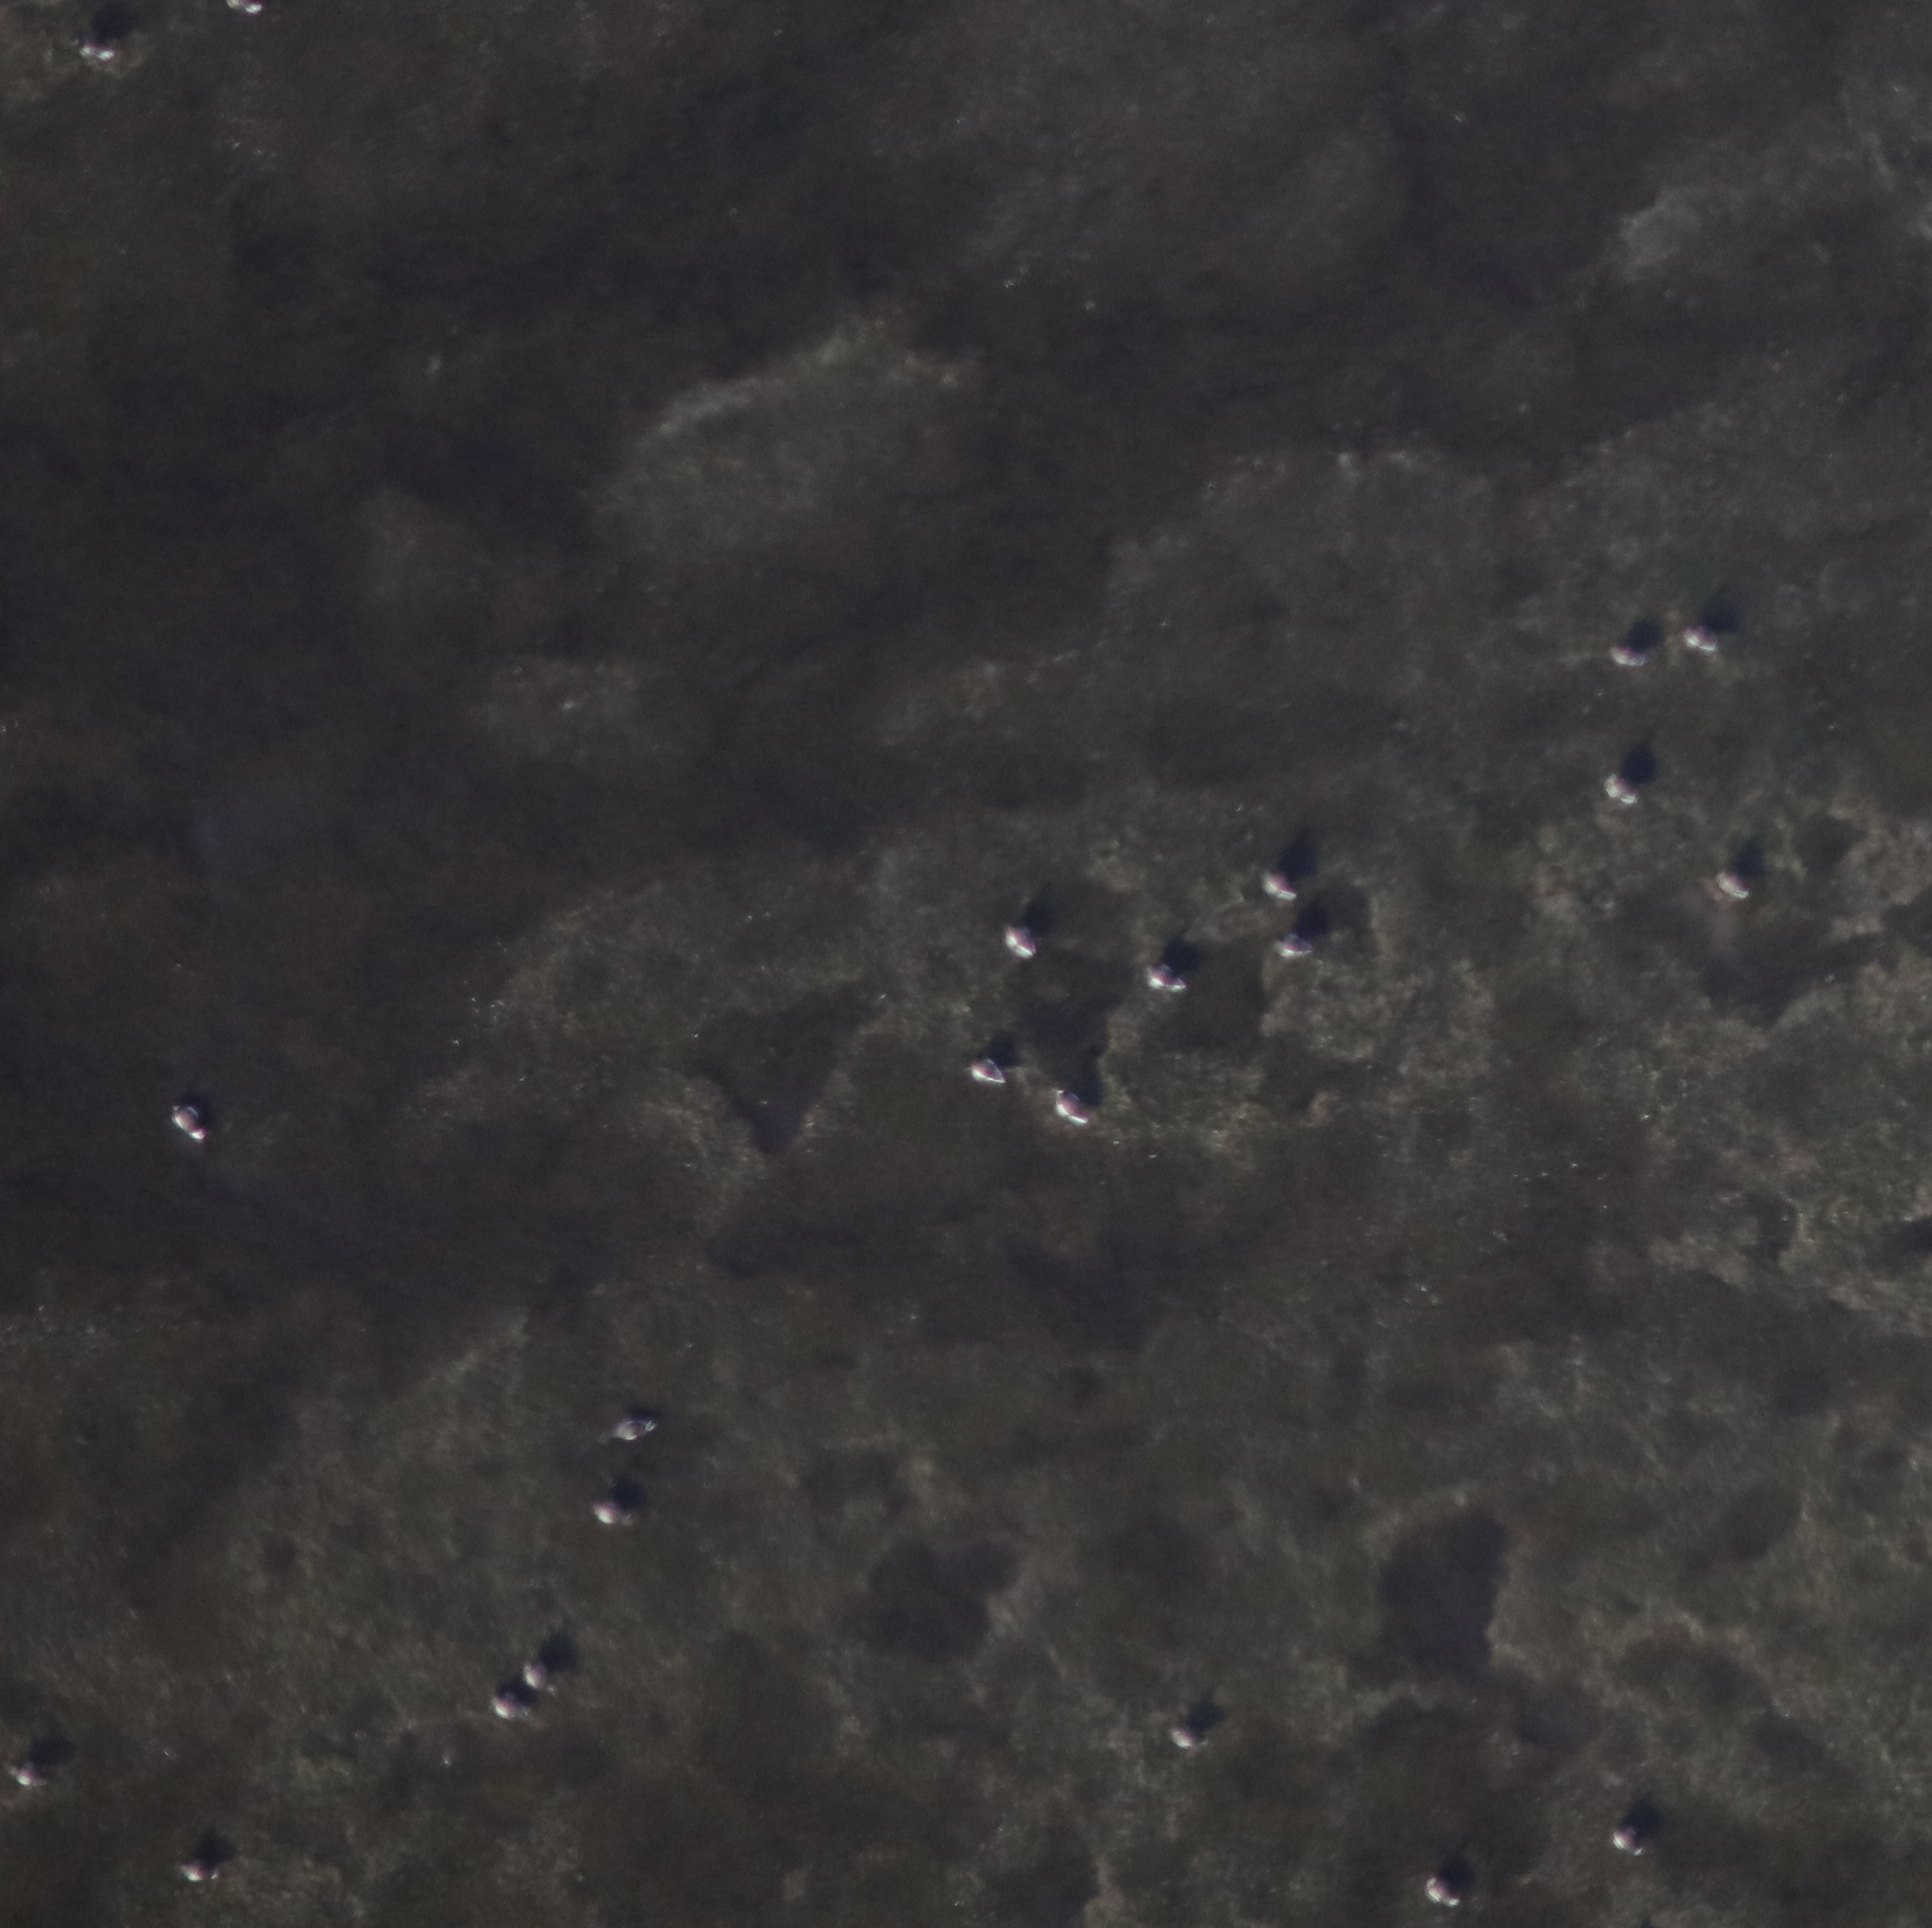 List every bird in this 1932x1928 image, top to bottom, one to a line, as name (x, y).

brant (244, 3)
brant (97, 55)
brant (1698, 645)
brant (1636, 656)
brant (1620, 794)
brant (1277, 884)
brant (1737, 890)
brant (1019, 939)
brant (1296, 945)
brant (1163, 975)
brant (986, 1068)
brant (1072, 1105)
brant (190, 1119)
brant (626, 1431)
brant (612, 1515)
brant (538, 1673)
brant (510, 1704)
brant (1186, 1735)
brant (24, 1774)
brant (1628, 1836)
brant (199, 1872)
brant (1441, 1890)